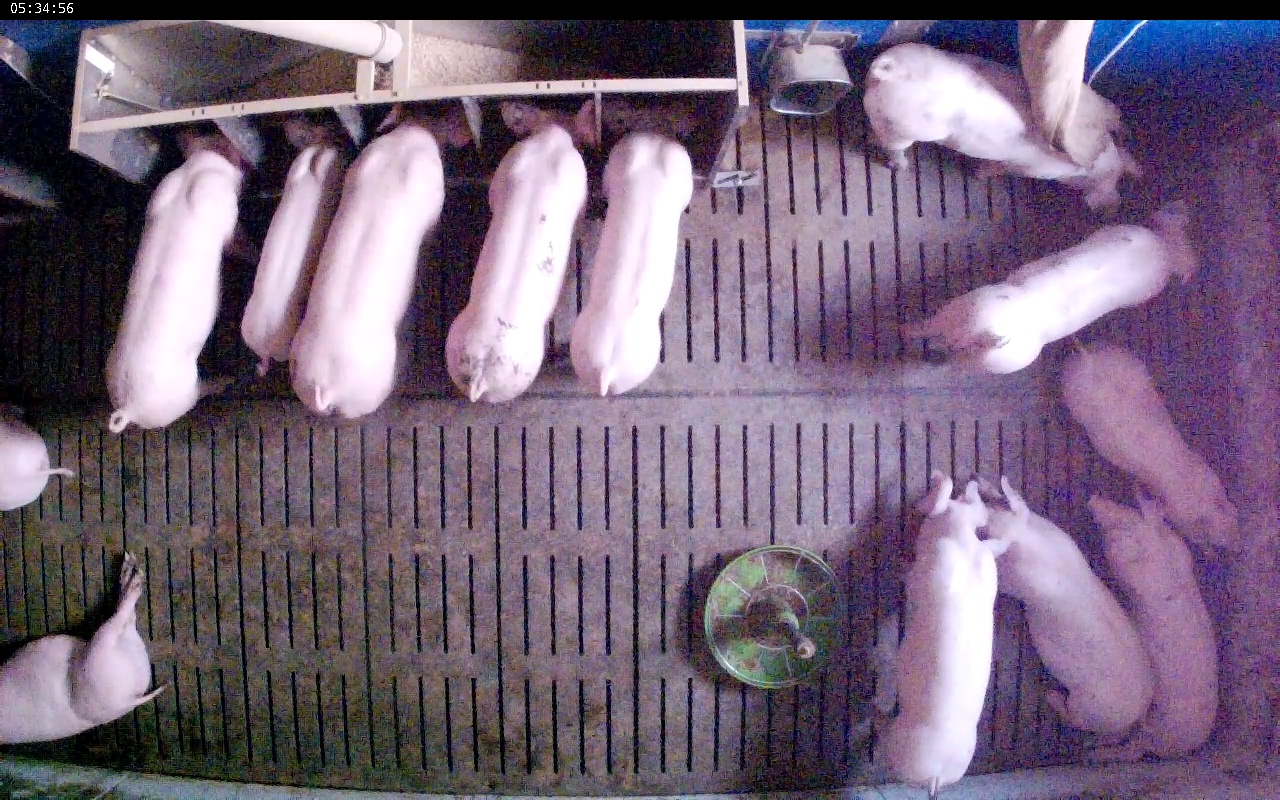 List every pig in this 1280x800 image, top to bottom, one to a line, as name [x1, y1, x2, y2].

pig [864, 43, 1145, 214]
pig [444, 97, 597, 406]
pig [571, 99, 704, 400]
pig [288, 104, 472, 420]
pig [240, 118, 357, 381]
pig [104, 129, 259, 435]
pig [900, 198, 1202, 373]
pig [1062, 336, 1242, 566]
pig [0, 405, 78, 514]
pig [874, 471, 999, 796]
pig [971, 473, 1157, 736]
pig [1089, 479, 1219, 768]
pig [0, 550, 176, 746]